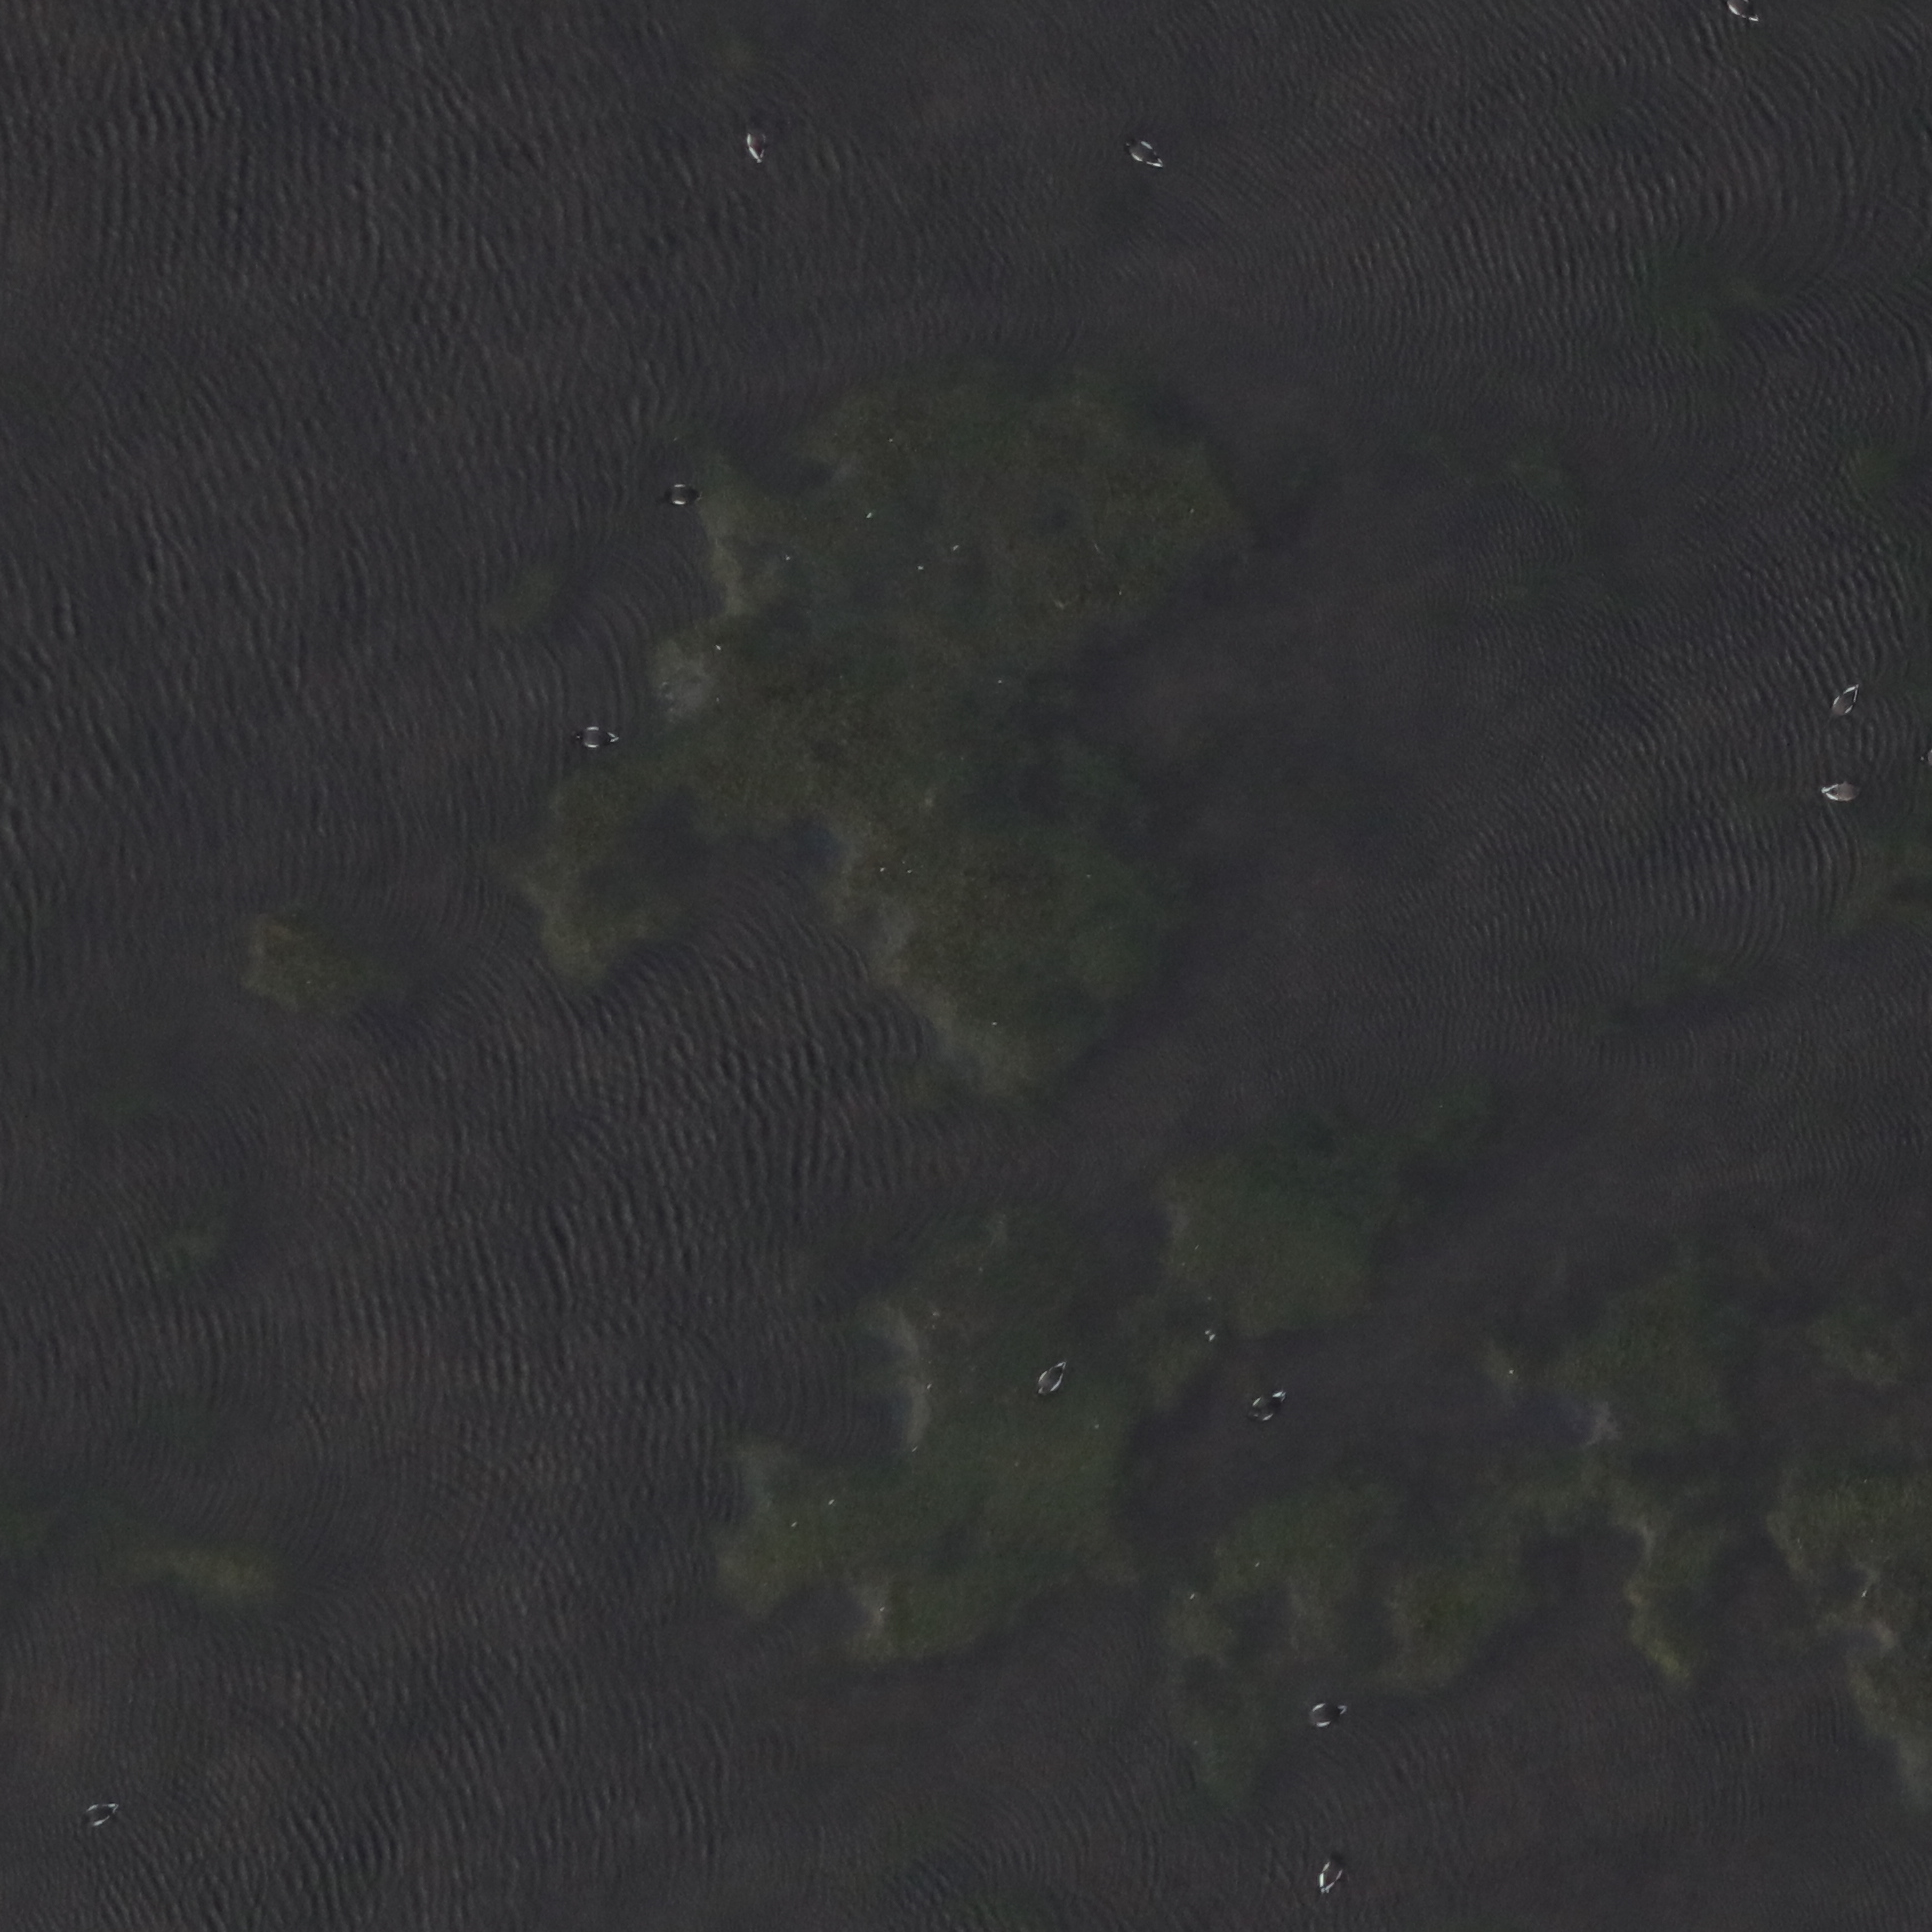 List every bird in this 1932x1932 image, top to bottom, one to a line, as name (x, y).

brant (1739, 5)
brant (756, 143)
brant (1142, 152)
brant (680, 492)
brant (1844, 701)
brant (595, 736)
brant (1841, 789)
brant (1050, 1379)
brant (1263, 1406)
brant (1325, 1714)
brant (99, 1813)
brant (1331, 1873)